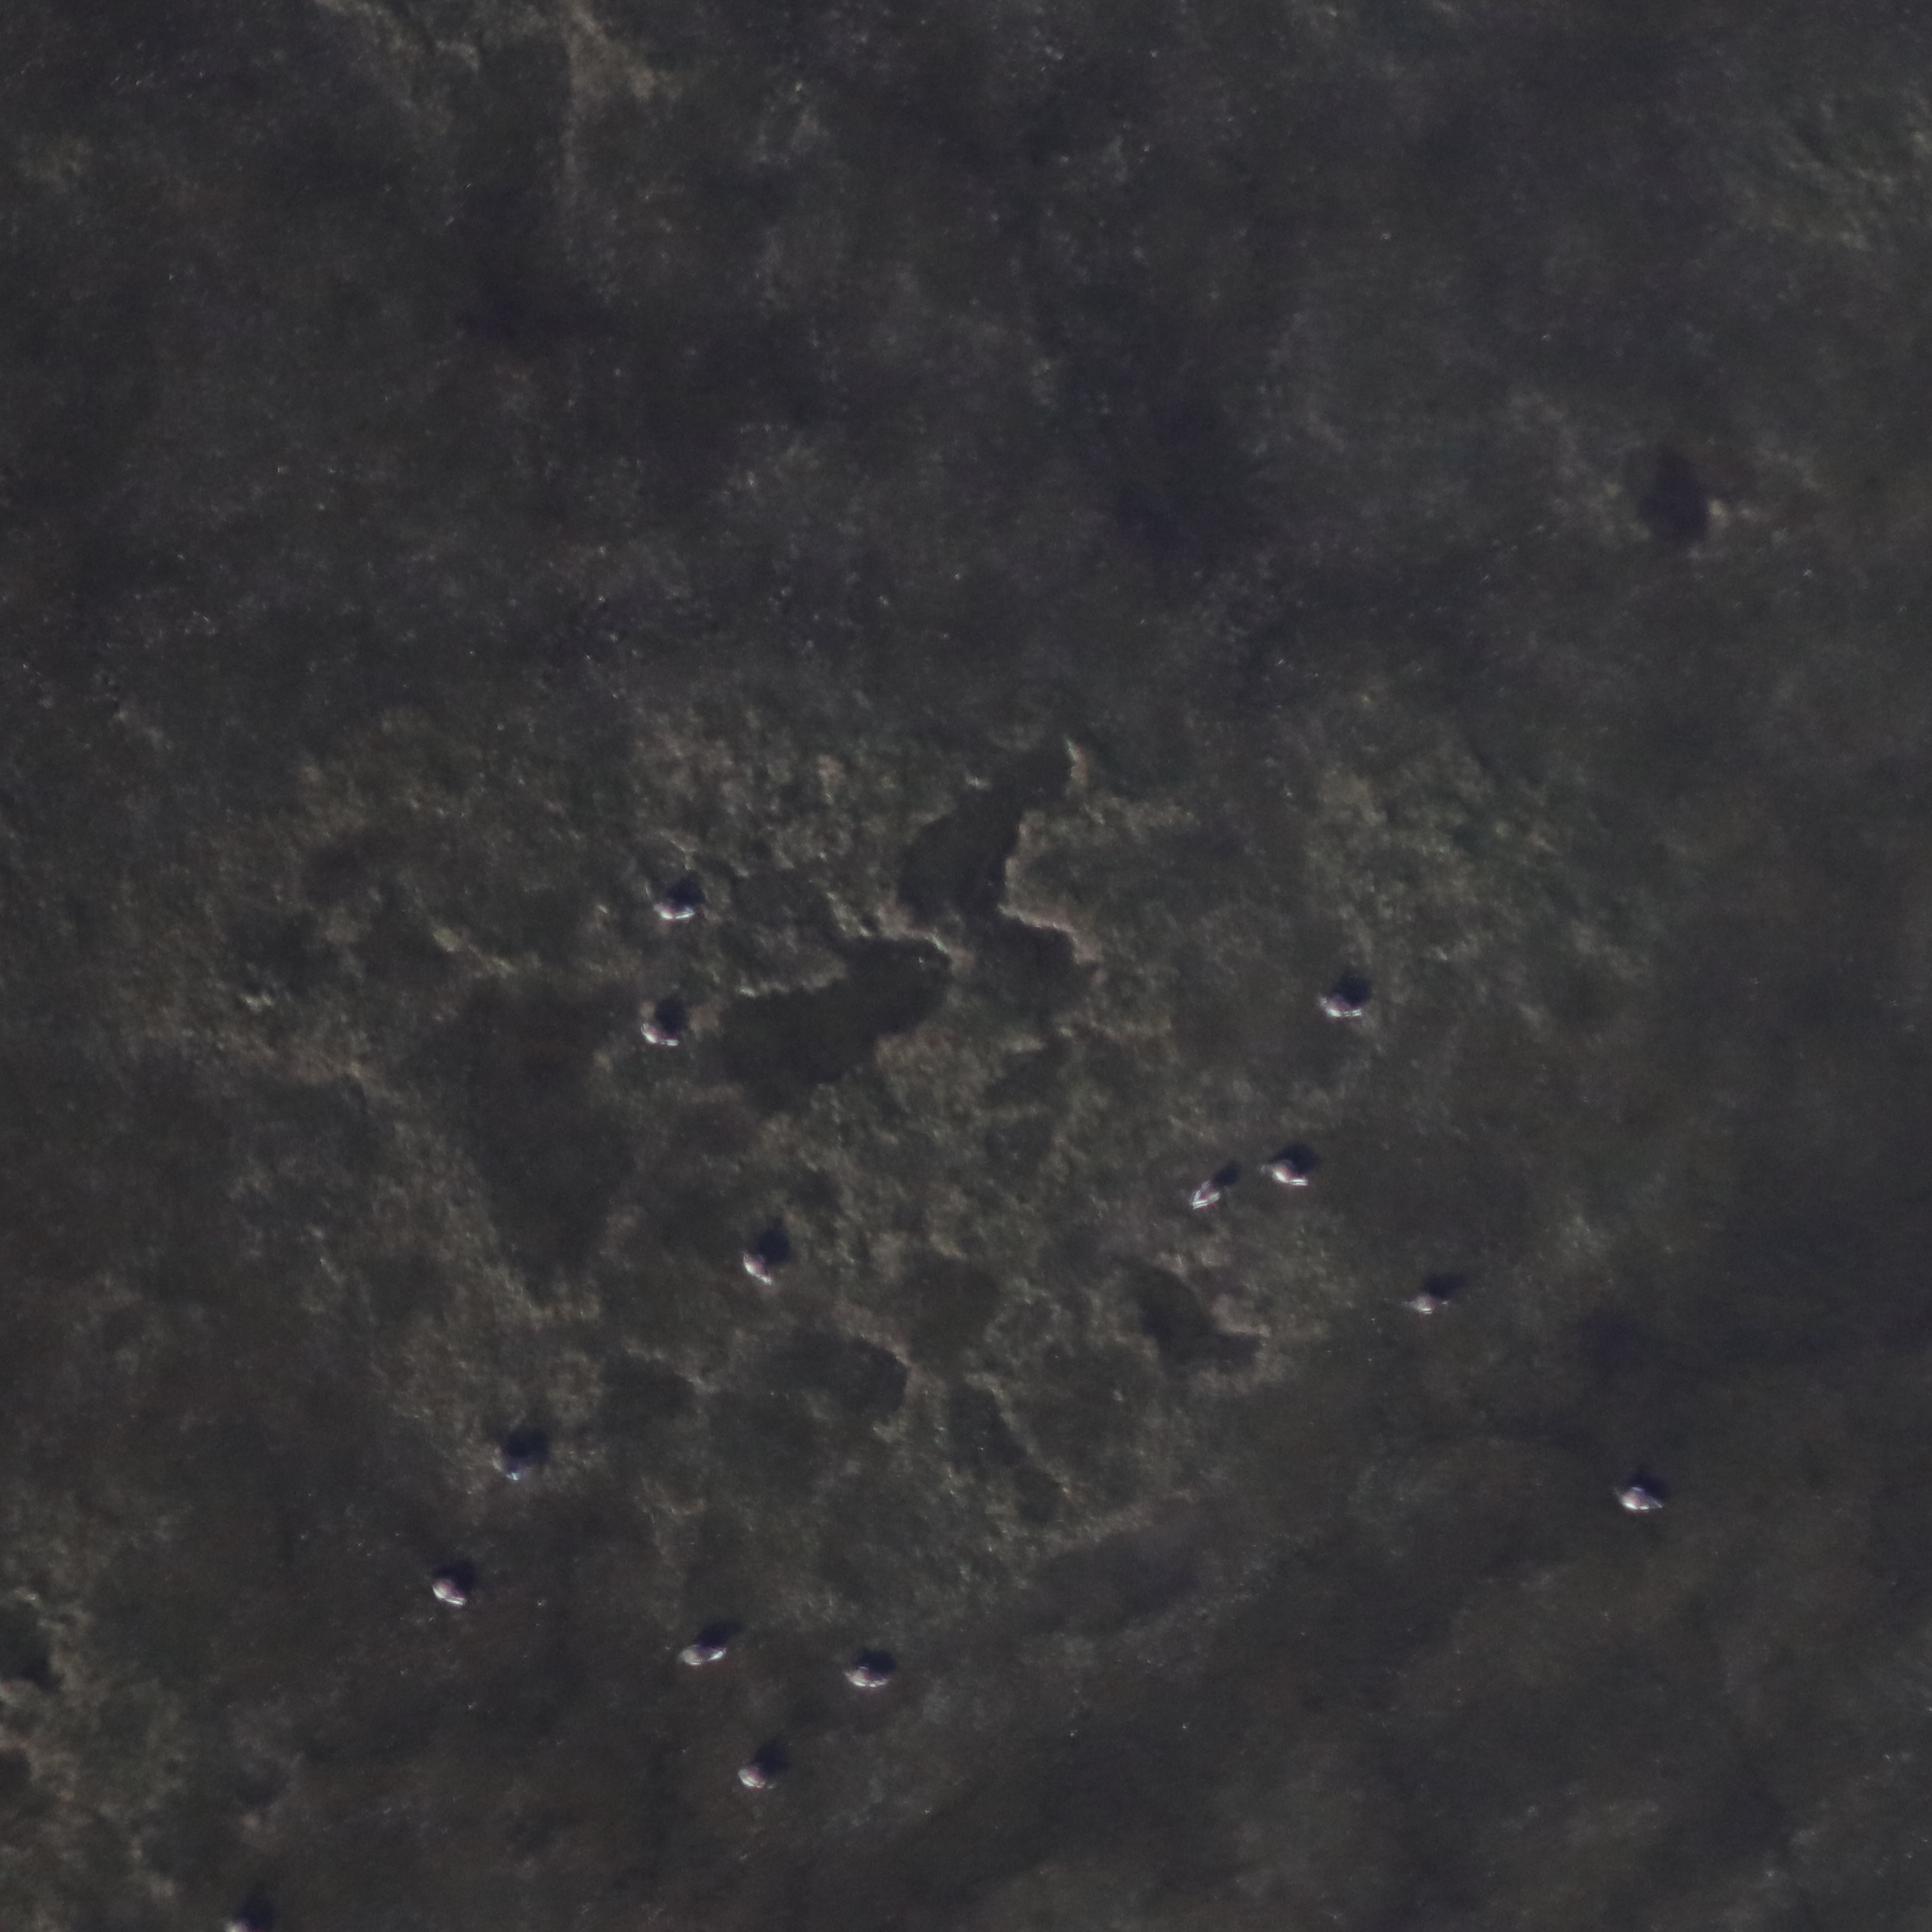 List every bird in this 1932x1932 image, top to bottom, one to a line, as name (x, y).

brant (668, 912)
brant (1338, 1005)
brant (657, 1029)
brant (1283, 1173)
brant (1209, 1193)
brant (756, 1267)
brant (1427, 1303)
brant (501, 1473)
brant (1636, 1497)
brant (450, 1590)
brant (698, 1653)
brant (868, 1676)
brant (755, 1777)